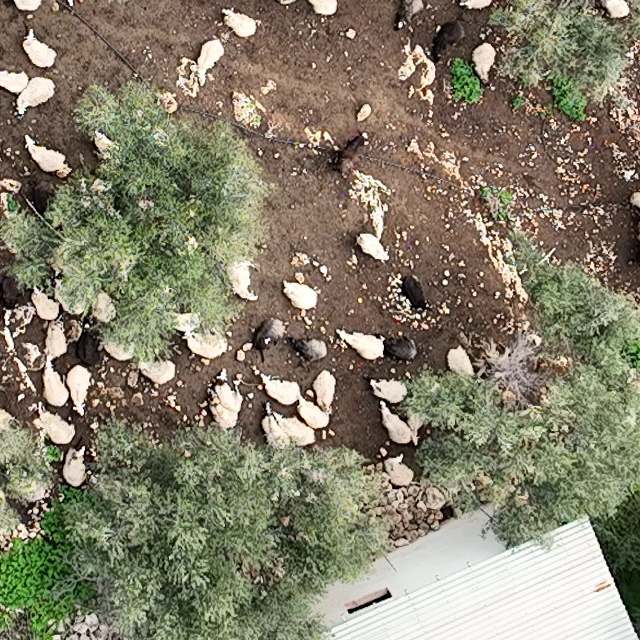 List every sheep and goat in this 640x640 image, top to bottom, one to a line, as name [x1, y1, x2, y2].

sheep [7, 0, 41, 13]
sheep [61, 0, 87, 9]
sheep [258, 0, 298, 5]
sheep [306, 0, 339, 16]
sheep [393, 0, 424, 30]
sheep [459, 0, 491, 10]
sheep [599, 0, 631, 21]
sheep [222, 8, 259, 38]
sheep [431, 19, 465, 62]
sheep [22, 28, 57, 66]
sheep [194, 38, 224, 85]
sheep [472, 44, 496, 83]
sheep [0, 61, 28, 93]
sheep [16, 76, 54, 116]
sheep [92, 130, 121, 157]
sheep [331, 132, 363, 178]
sheep [23, 135, 66, 174]
sheep [30, 180, 59, 209]
sheep [630, 191, 639, 222]
sheep [356, 232, 390, 263]
sheep [49, 247, 69, 276]
sheep [226, 259, 259, 302]
sheep [0, 272, 23, 309]
sheep [400, 274, 431, 313]
sheep [55, 279, 85, 315]
sheep [282, 279, 318, 310]
sheep [30, 285, 60, 321]
sheep [91, 288, 117, 323]
sheep [162, 309, 204, 332]
sheep [76, 316, 100, 364]
sheep [252, 317, 283, 350]
sheep [46, 319, 67, 358]
sheep [335, 327, 384, 361]
sheep [183, 330, 228, 359]
sheep [101, 331, 135, 361]
sheep [377, 333, 418, 361]
sheep [283, 336, 328, 362]
sheep [447, 346, 477, 378]
sheep [42, 355, 69, 408]
sheep [138, 360, 176, 385]
sheep [66, 366, 93, 417]
sheep [314, 368, 334, 412]
sheep [215, 369, 244, 412]
sheep [258, 372, 301, 406]
sheep [364, 374, 408, 403]
sheep [206, 389, 239, 428]
sheep [296, 394, 328, 430]
sheep [378, 399, 412, 447]
sheep [262, 400, 291, 450]
sheep [0, 406, 22, 432]
sheep [407, 406, 424, 447]
sheep [38, 407, 76, 444]
sheep [273, 411, 316, 446]
sheep [62, 445, 88, 487]
sheep [377, 447, 414, 486]
sheep [11, 478, 50, 502]
sheep [0, 484, 5, 513]